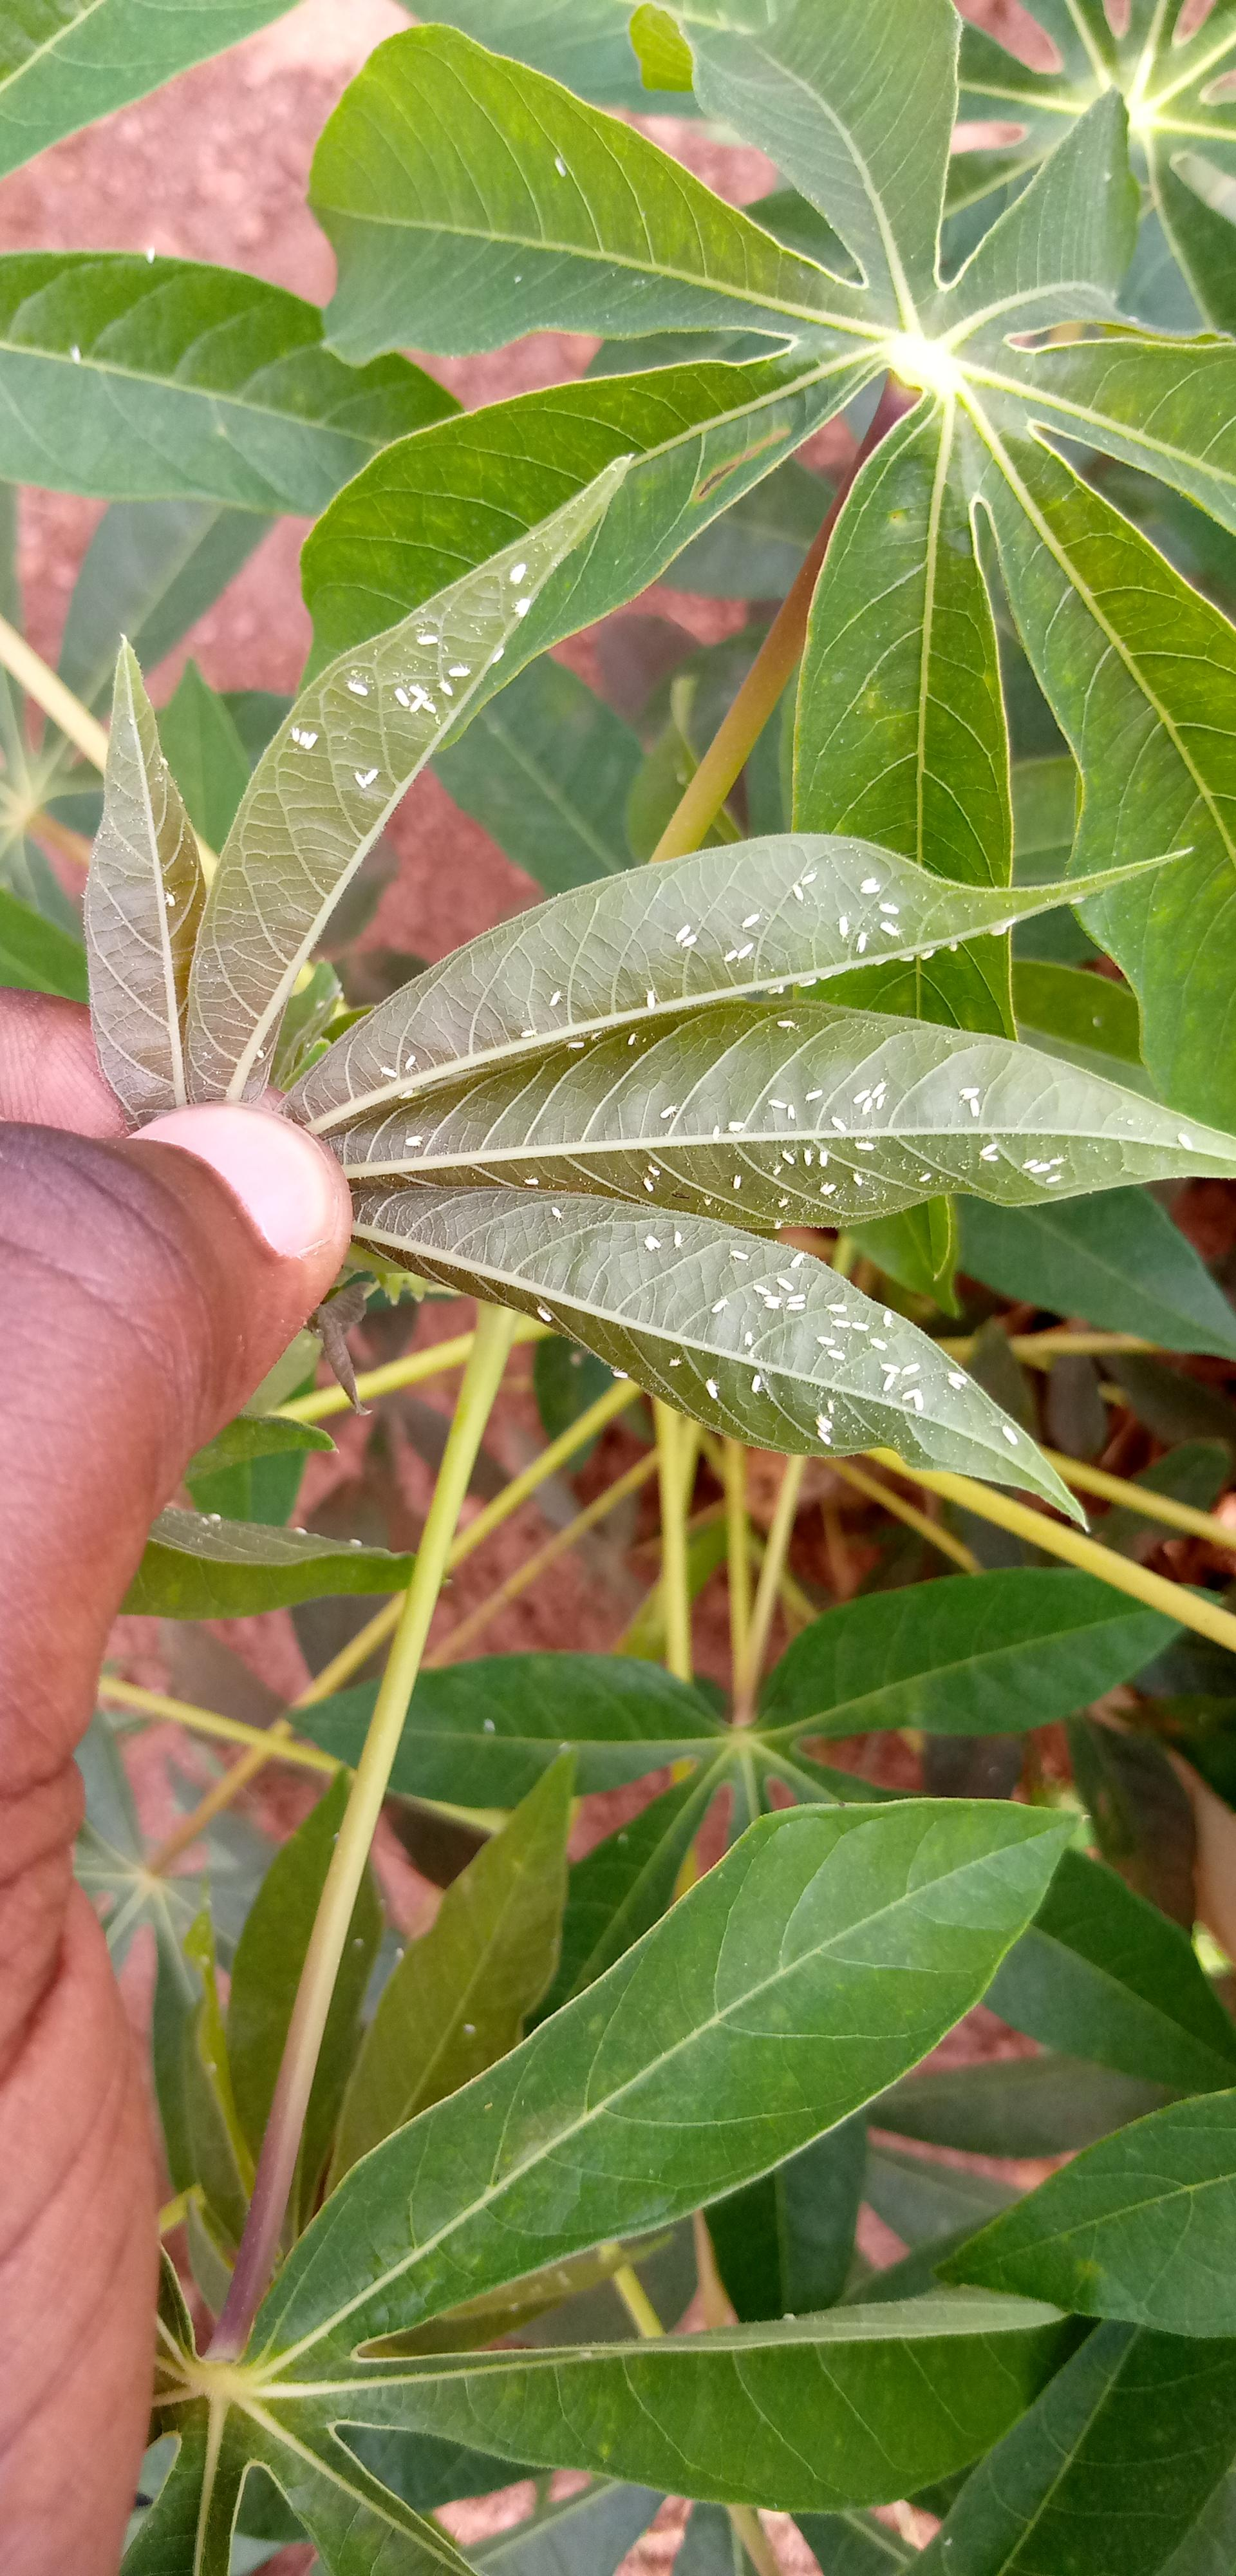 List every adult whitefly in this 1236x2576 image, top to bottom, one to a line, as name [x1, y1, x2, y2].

whitefly [550, 153, 570, 182]
whitefly [142, 243, 160, 266]
whitefly [67, 343, 86, 366]
whitefly [514, 562, 528, 586]
whitefly [509, 565, 520, 583]
whitefly [514, 598, 526, 614]
whitefly [519, 599, 532, 618]
whitefly [412, 632, 443, 647]
whitefly [491, 647, 505, 665]
whitefly [447, 664, 472, 678]
whitefly [346, 679, 370, 698]
whitefly [437, 679, 455, 699]
whitefly [408, 685, 429, 701]
whitefly [393, 686, 410, 708]
whitefly [408, 697, 423, 714]
whitefly [422, 701, 438, 716]
whitefly [290, 725, 300, 744]
whitefly [299, 730, 308, 747]
whitefly [304, 732, 319, 750]
whitefly [158, 755, 171, 770]
whitefly [364, 768, 379, 784]
whitefly [354, 771, 368, 790]
whitefly [799, 870, 818, 886]
whitefly [860, 876, 878, 888]
whitefly [791, 882, 807, 904]
whitefly [859, 884, 881, 896]
whitefly [164, 891, 179, 909]
whitefly [1069, 896, 1087, 905]
whitefly [877, 901, 901, 916]
whitefly [740, 912, 762, 930]
whitefly [836, 913, 850, 940]
whitefly [878, 920, 904, 938]
whitefly [673, 922, 693, 945]
whitefly [989, 923, 1007, 938]
whitefly [854, 929, 872, 955]
whitefly [680, 932, 699, 951]
whitefly [736, 942, 754, 963]
whitefly [946, 942, 960, 954]
whitefly [920, 948, 936, 961]
whitefly [722, 949, 740, 965]
whitefly [898, 953, 917, 963]
whitefly [796, 977, 818, 990]
whitefly [777, 984, 785, 994]
whitefly [766, 986, 777, 996]
whitefly [547, 987, 564, 1008]
whitefly [643, 988, 657, 1011]
whitefly [774, 1017, 798, 1030]
whitefly [518, 1027, 539, 1039]
whitefly [590, 1029, 603, 1043]
whitefly [626, 1031, 641, 1046]
whitefly [565, 1039, 585, 1052]
whitefly [256, 1048, 267, 1062]
whitefly [402, 1052, 420, 1072]
whitefly [377, 1064, 398, 1079]
whitefly [870, 1079, 887, 1099]
whitefly [957, 1086, 972, 1097]
whitefly [398, 1087, 415, 1101]
whitefly [801, 1087, 824, 1101]
whitefly [962, 1087, 980, 1101]
whitefly [851, 1088, 871, 1106]
whitefly [876, 1093, 886, 1111]
whitefly [766, 1097, 788, 1111]
whitefly [860, 1097, 874, 1116]
whitefly [969, 1097, 982, 1121]
whitefly [658, 1102, 679, 1120]
whitefly [785, 1103, 798, 1121]
whitefly [829, 1113, 849, 1135]
whitefly [726, 1120, 747, 1128]
whitefly [711, 1121, 722, 1144]
whitefly [727, 1126, 742, 1133]
whitefly [1175, 1131, 1194, 1152]
whitefly [403, 1133, 425, 1142]
whitefly [404, 1141, 422, 1148]
whitefly [852, 1141, 877, 1153]
whitefly [978, 1142, 1000, 1157]
whitefly [801, 1145, 814, 1168]
whitefly [780, 1148, 796, 1167]
whitefly [982, 1153, 1001, 1162]
whitefly [1049, 1156, 1068, 1166]
whitefly [1020, 1158, 1040, 1171]
whitefly [646, 1162, 662, 1177]
whitefly [1029, 1162, 1052, 1175]
whitefly [770, 1164, 785, 1178]
whitefly [850, 1170, 865, 1188]
whitefly [917, 1170, 932, 1184]
whitefly [732, 1172, 744, 1192]
whitefly [1044, 1172, 1064, 1186]
whitefly [520, 1173, 542, 1188]
whitefly [641, 1175, 657, 1193]
whitefly [818, 1181, 829, 1195]
whitefly [824, 1182, 839, 1197]
whitefly [774, 1195, 791, 1209]
whitefly [702, 1195, 714, 1208]
whitefly [550, 1204, 564, 1222]
whitefly [772, 1217, 783, 1231]
whitefly [672, 1227, 685, 1251]
whitefly [646, 1235, 662, 1250]
whitefly [643, 1238, 656, 1253]
whitefly [727, 1247, 750, 1262]
whitefly [788, 1249, 808, 1269]
whitefly [775, 1274, 796, 1294]
whitefly [751, 1283, 775, 1295]
whitefly [785, 1293, 808, 1303]
whitefly [707, 1294, 731, 1315]
whitefly [762, 1296, 783, 1303]
whitefly [823, 1302, 848, 1314]
whitefly [763, 1302, 781, 1311]
whitefly [784, 1302, 807, 1313]
whitefly [534, 1304, 554, 1324]
whitefly [882, 1309, 895, 1329]
whitefly [829, 1317, 850, 1330]
whitefly [850, 1320, 870, 1333]
whitefly [743, 1329, 754, 1350]
whitefly [814, 1334, 838, 1349]
whitefly [868, 1336, 889, 1352]
whitefly [825, 1349, 848, 1362]
whitefly [666, 1354, 685, 1370]
whitefly [901, 1359, 922, 1376]
whitefly [879, 1361, 901, 1374]
whitefly [608, 1367, 630, 1381]
whitefly [946, 1370, 968, 1385]
whitefly [749, 1371, 763, 1395]
whitefly [881, 1372, 897, 1393]
whitefly [703, 1376, 720, 1401]
whitefly [947, 1378, 962, 1391]
whitefly [901, 1388, 922, 1401]
whitefly [913, 1393, 927, 1413]
whitefly [825, 1397, 836, 1416]
whitefly [816, 1414, 834, 1430]
whitefly [814, 1417, 830, 1434]
whitefly [1000, 1423, 1020, 1447]
whitefly [816, 1428, 834, 1447]